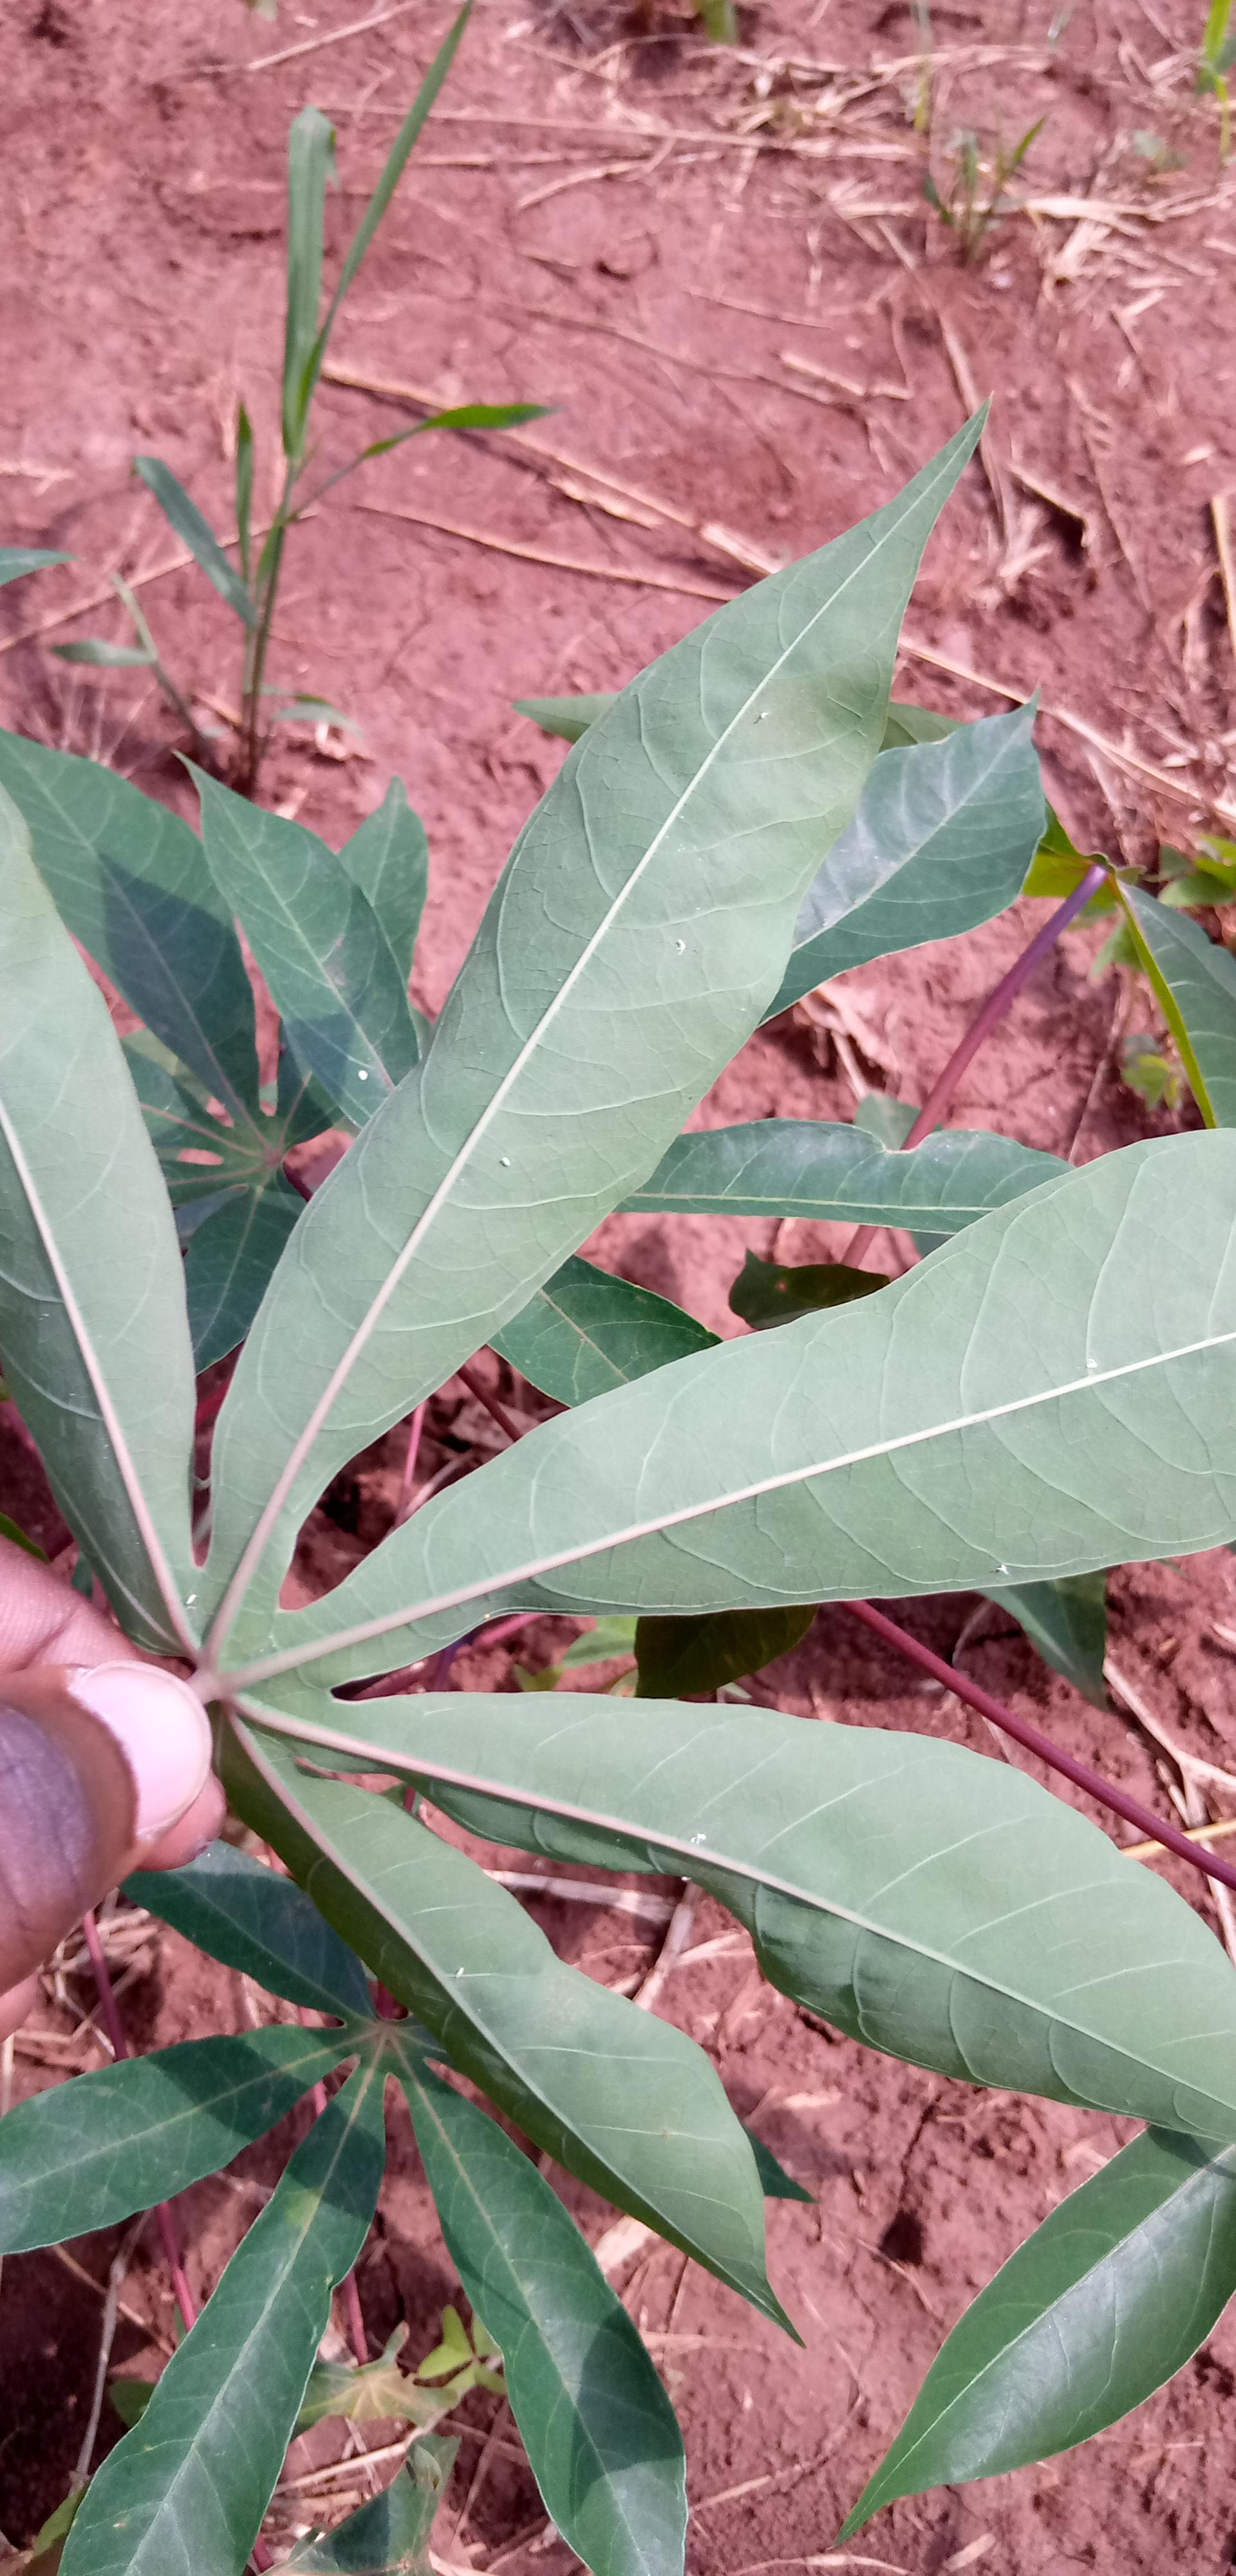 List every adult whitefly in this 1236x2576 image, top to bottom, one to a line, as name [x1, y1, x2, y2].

whitefly [750, 696, 783, 732]
whitefly [669, 921, 697, 961]
whitefly [485, 1152, 529, 1179]
whitefly [1072, 1340, 1108, 1388]
whitefly [971, 1555, 1031, 1591]
whitefly [164, 1572, 204, 1629]
whitefly [664, 1832, 719, 1858]
whitefly [671, 1871, 695, 1885]
whitefly [450, 1967, 485, 1993]